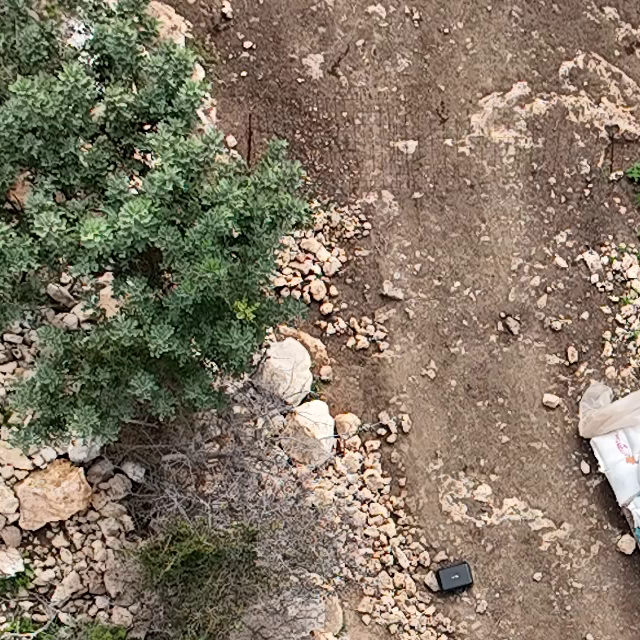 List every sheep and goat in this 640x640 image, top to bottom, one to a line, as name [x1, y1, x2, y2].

None